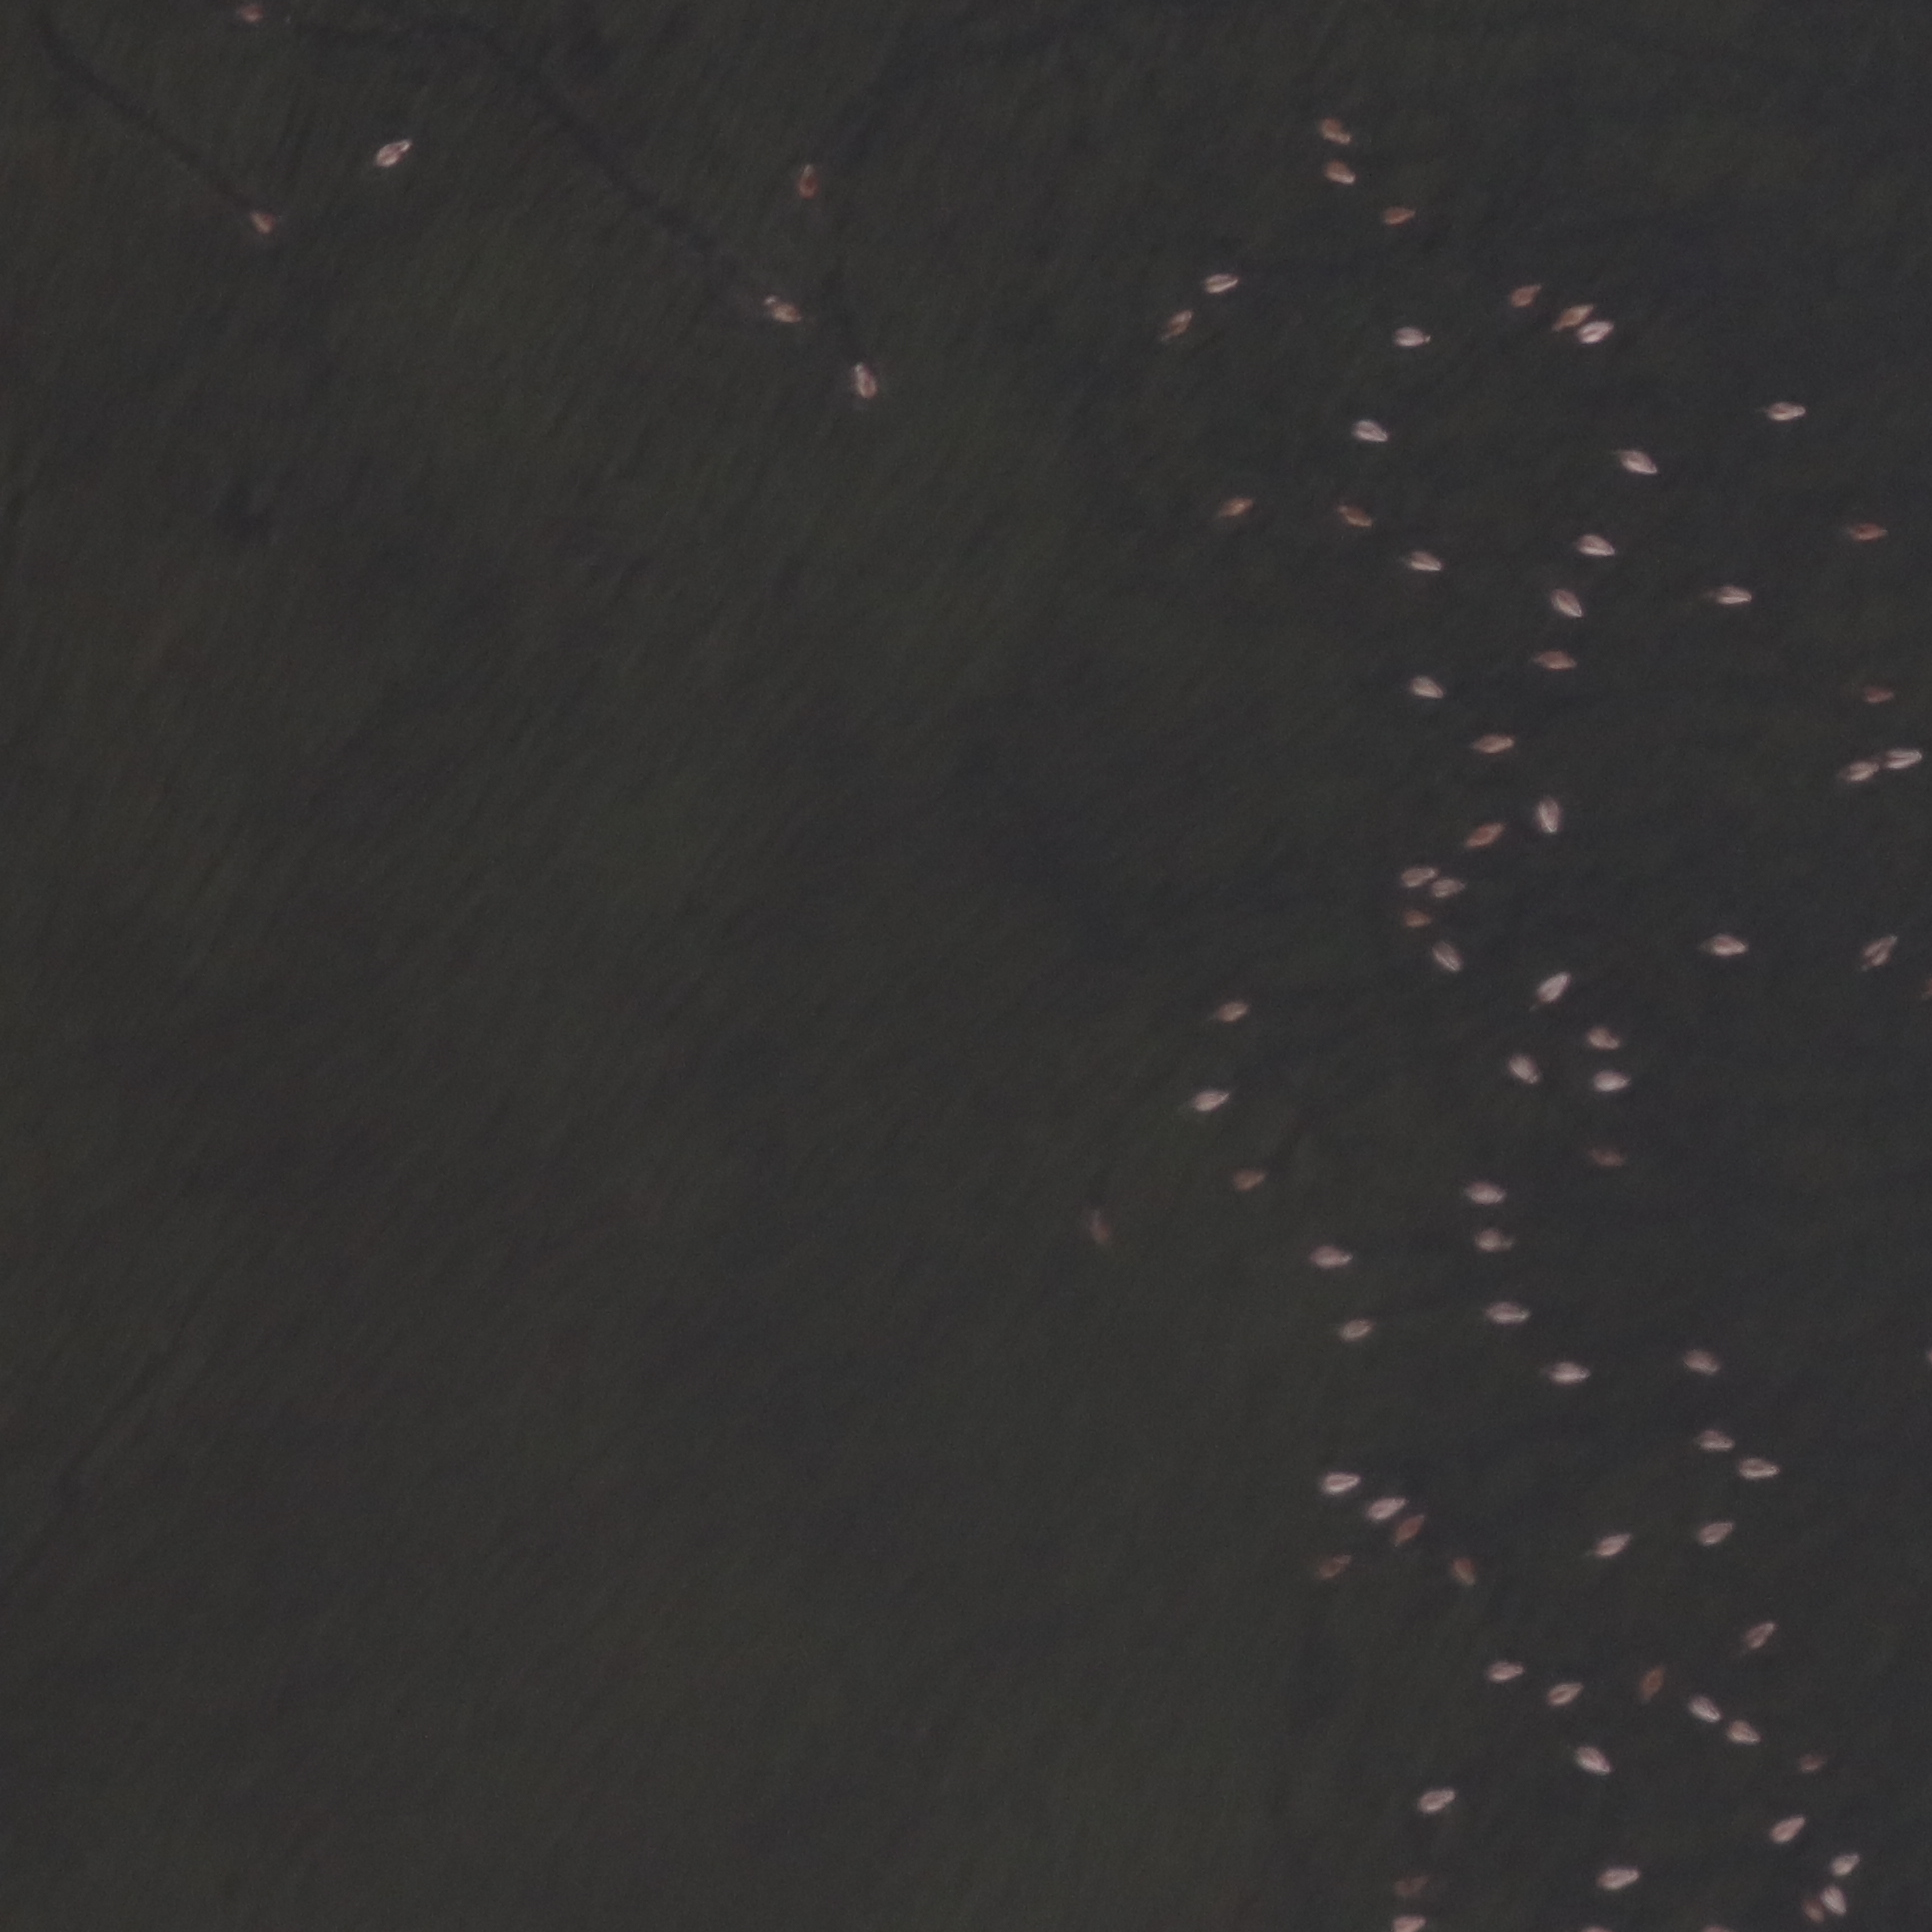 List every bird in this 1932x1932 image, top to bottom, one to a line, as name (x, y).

other bird (251, 16)
other bird (1336, 130)
other bird (388, 155)
other bird (1337, 174)
other bird (812, 183)
other bird (1400, 213)
other bird (263, 222)
other bird (1218, 280)
other bird (1522, 298)
other bird (784, 312)
other bird (1577, 320)
other bird (1182, 325)
other bird (1596, 336)
other bird (1407, 338)
other bird (864, 382)
other bird (1773, 412)
other bird (1363, 432)
other bird (1635, 461)
other bird (1236, 508)
other bird (1352, 512)
other bird (1869, 533)
other bird (1599, 544)
other bird (1423, 560)
other bird (1732, 593)
other bird (1567, 597)
other bird (1552, 661)
other bird (1429, 690)
other bird (1873, 697)
other bird (1492, 744)
other bird (1896, 756)
other bird (1854, 779)
other bird (1546, 821)
other bird (1485, 835)
other bird (1416, 875)
other bird (1443, 890)
other bird (1415, 922)
other bird (1720, 941)
other bird (1878, 953)
other bird (1448, 959)
other bird (1549, 988)
other bird (1231, 1013)
other bird (1601, 1037)
other bird (1529, 1068)
other bird (1610, 1085)
other bird (1212, 1097)
other bird (1607, 1157)
other bird (1242, 1181)
other bird (1491, 1196)
other bird (1094, 1228)
other bird (1496, 1241)
other bird (1333, 1256)
other bird (1512, 1310)
other bird (1354, 1326)
other bird (1697, 1364)
other bird (1563, 1376)
other bird (1721, 1444)
other bird (1757, 1472)
other bird (1337, 1483)
other bird (1388, 1511)
other bird (1404, 1528)
other bird (1714, 1533)
other bird (1607, 1546)
other bird (1336, 1561)
other bird (1461, 1570)
other bird (1766, 1637)
other bird (1506, 1676)
other bird (1641, 1684)
other bird (1560, 1698)
other bird (1696, 1706)
other bird (1745, 1734)
other bird (1805, 1759)
other bird (1586, 1761)
other bird (1435, 1799)
other bird (1786, 1832)
other bird (1840, 1861)
other bird (1618, 1872)
other bird (1419, 1885)
other bird (1836, 1893)
other bird (1811, 1909)
other bird (1404, 1929)